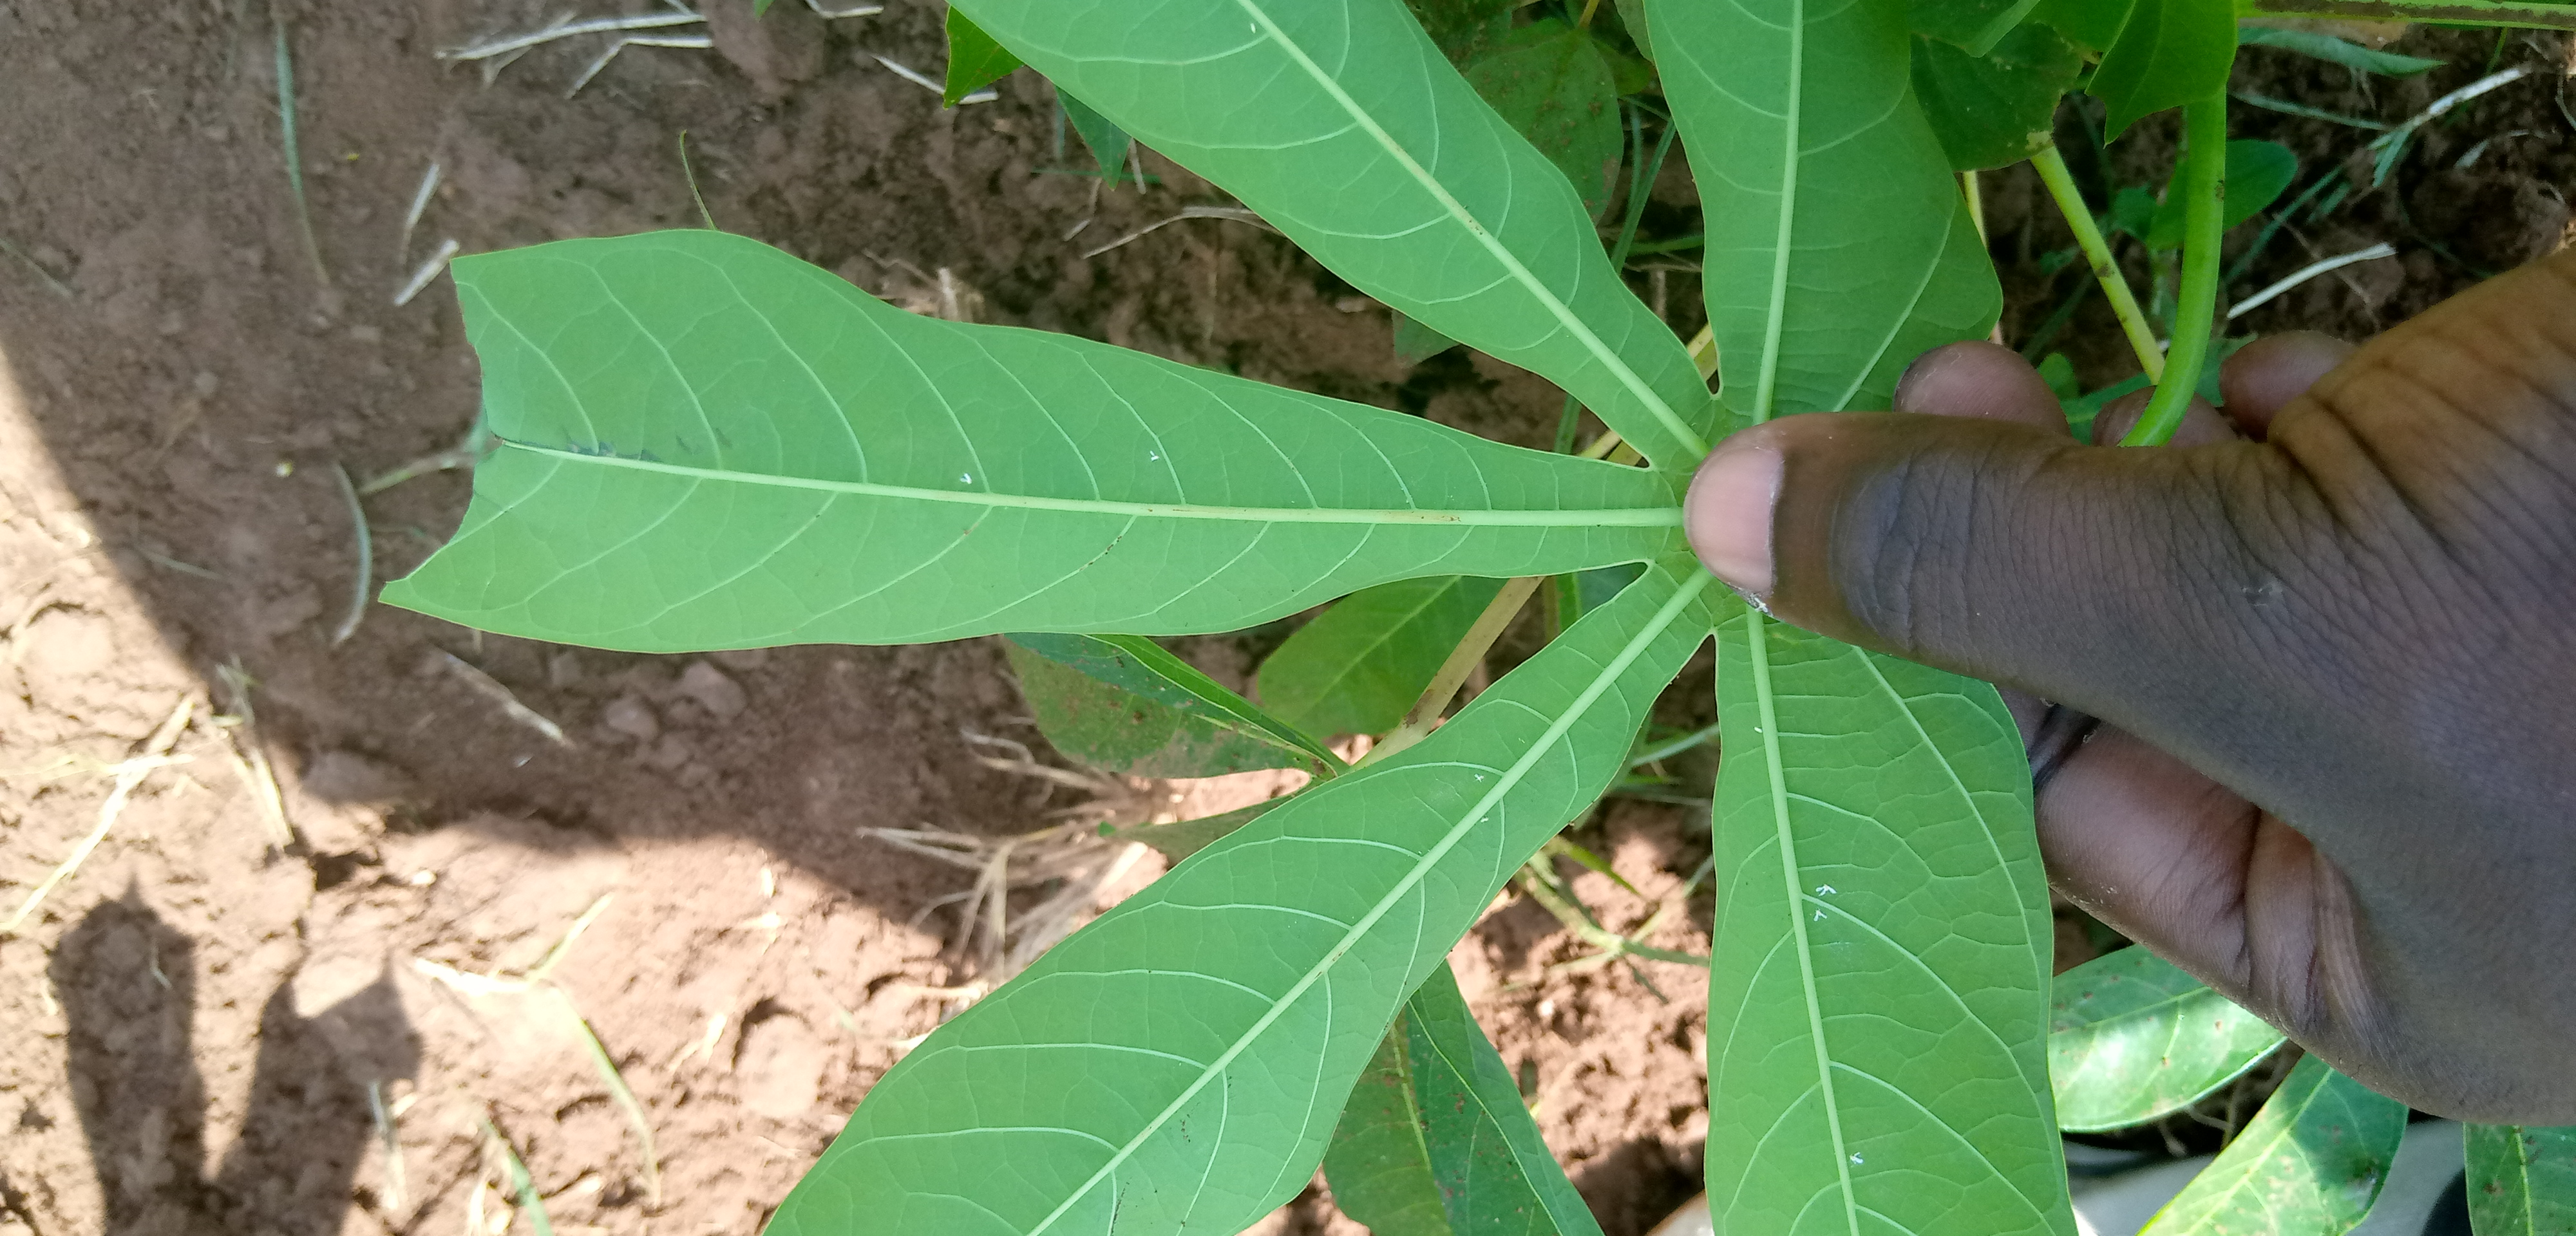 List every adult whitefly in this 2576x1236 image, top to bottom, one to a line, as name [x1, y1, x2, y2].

whitefly [1247, 20, 1260, 38]
whitefly [1148, 449, 1160, 462]
whitefly [959, 471, 972, 487]
whitefly [1753, 725, 1764, 734]
whitefly [1472, 771, 1485, 783]
whitefly [1479, 815, 1490, 824]
whitefly [1814, 882, 1838, 897]
whitefly [1812, 908, 1830, 923]
whitefly [1848, 1149, 1864, 1167]